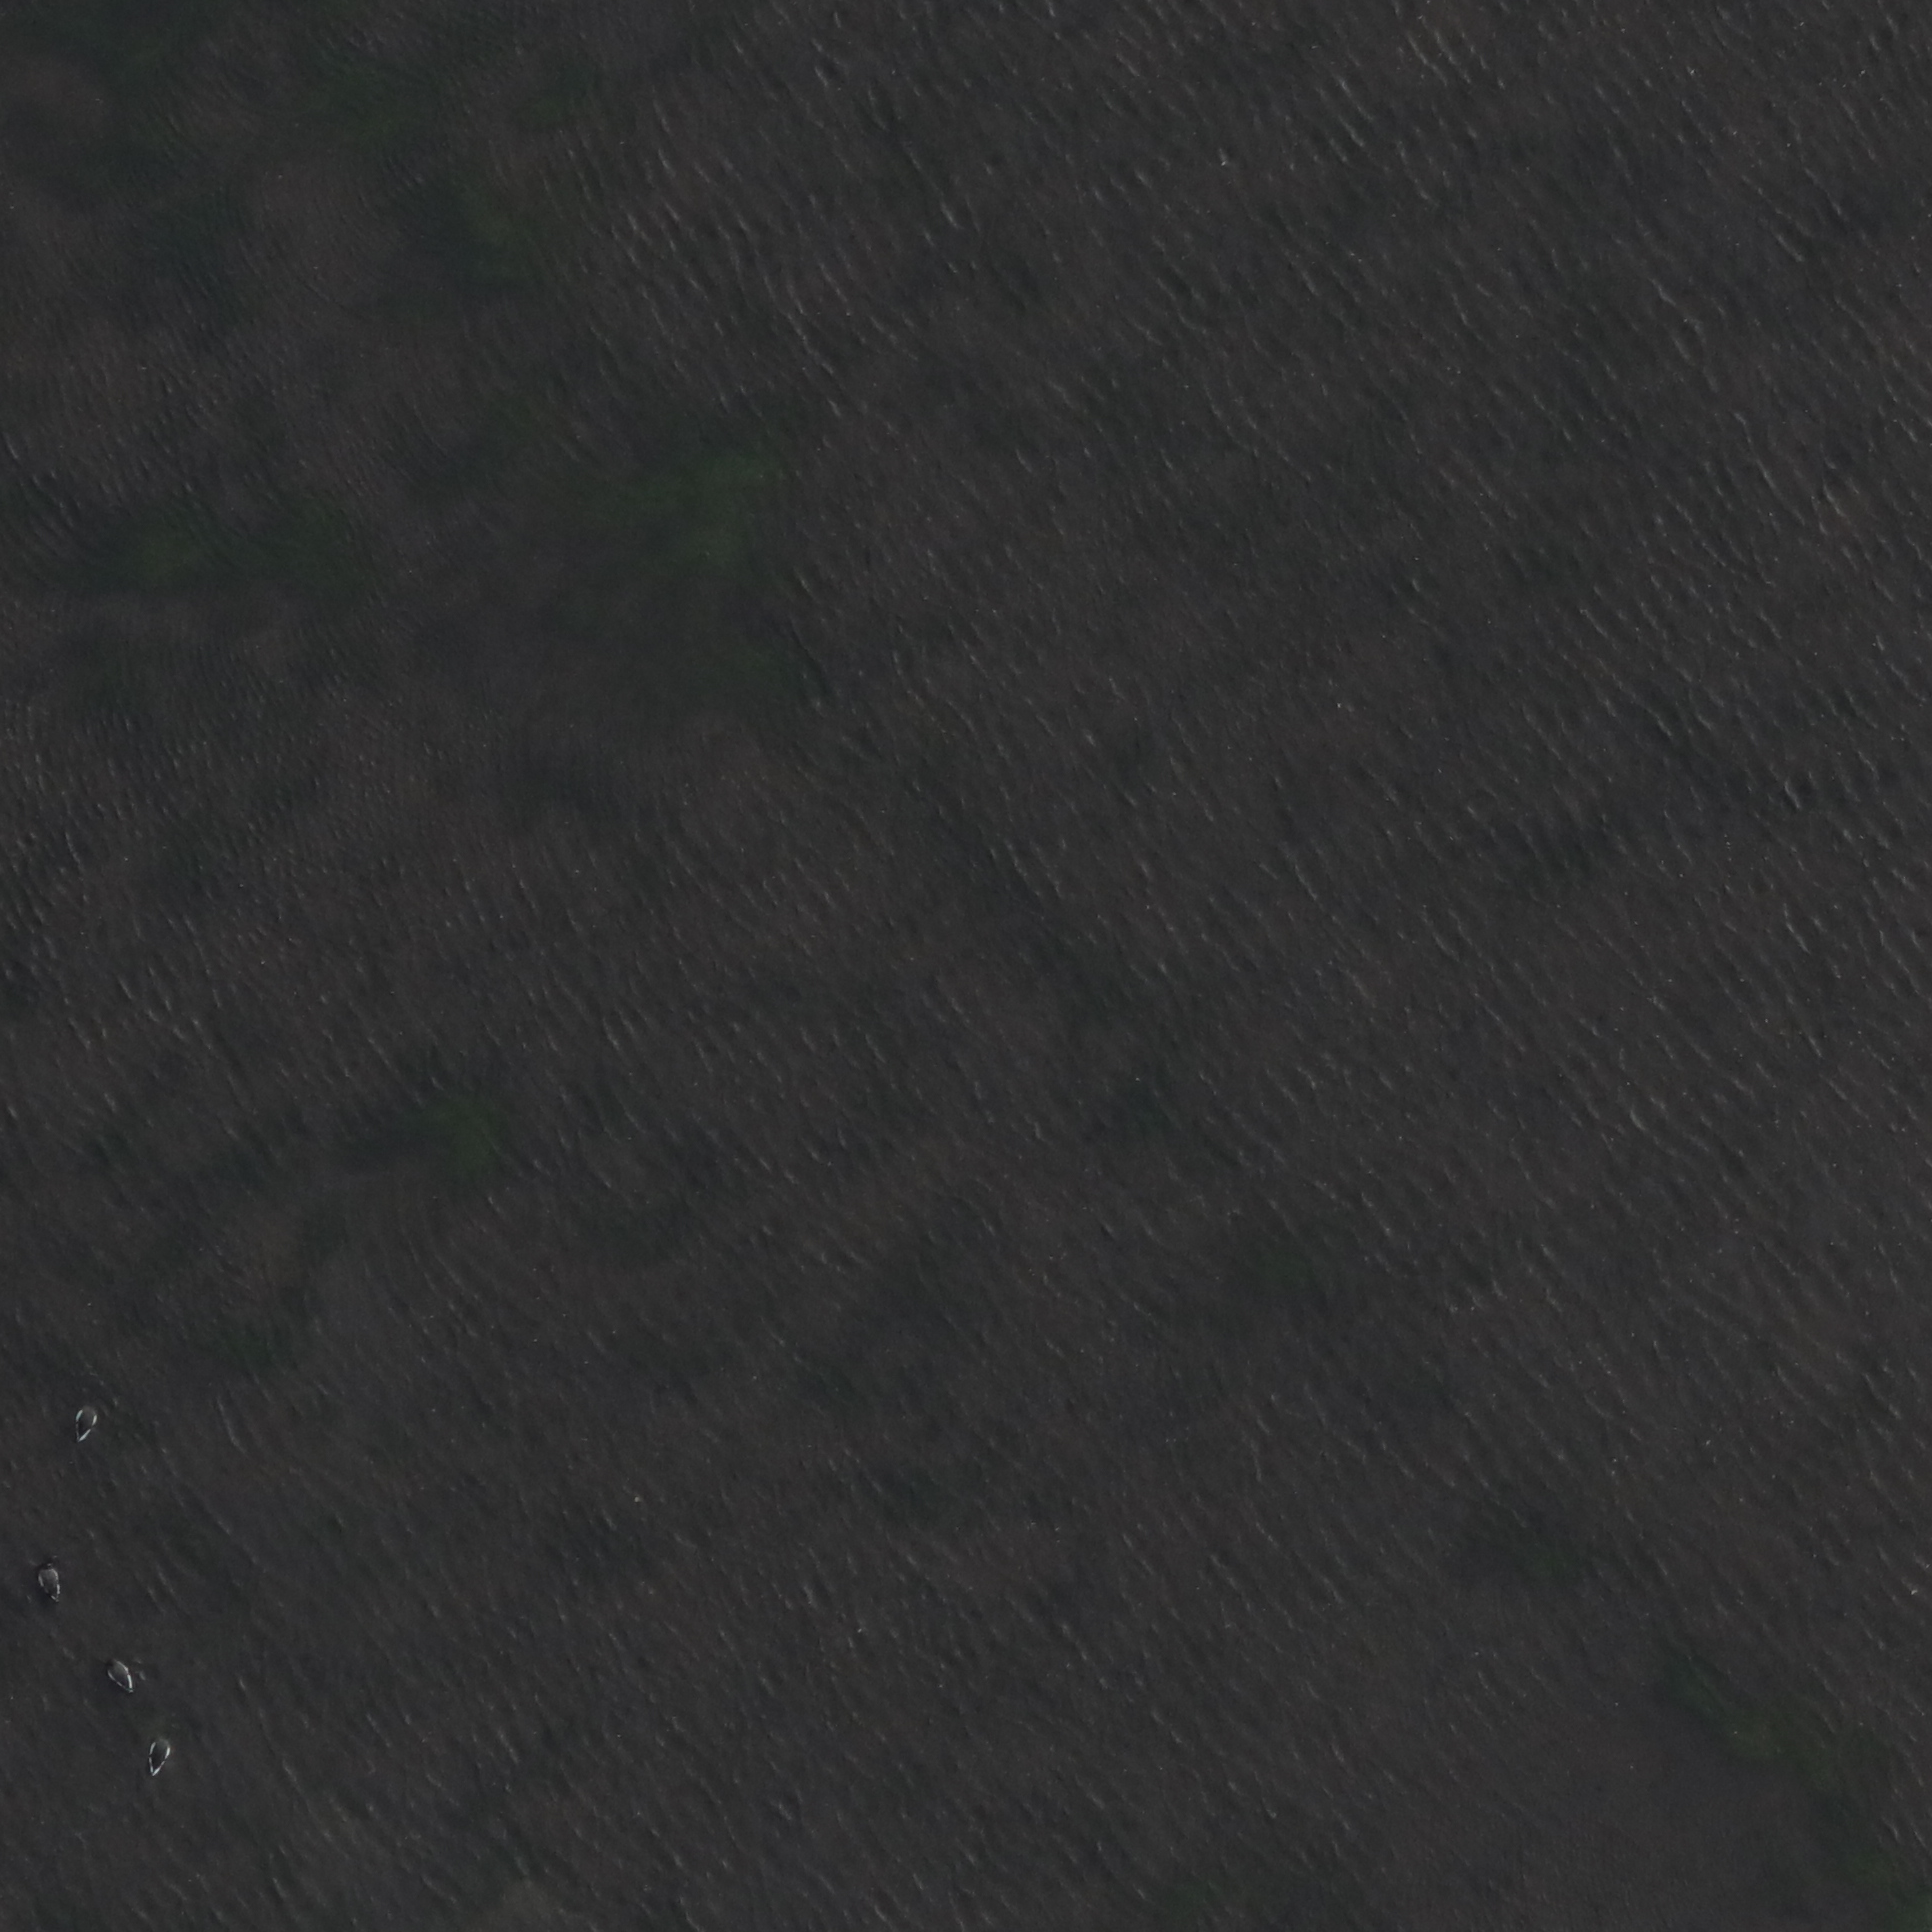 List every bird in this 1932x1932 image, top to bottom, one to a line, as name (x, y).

brant (87, 1421)
brant (50, 1579)
brant (121, 1673)
brant (159, 1754)